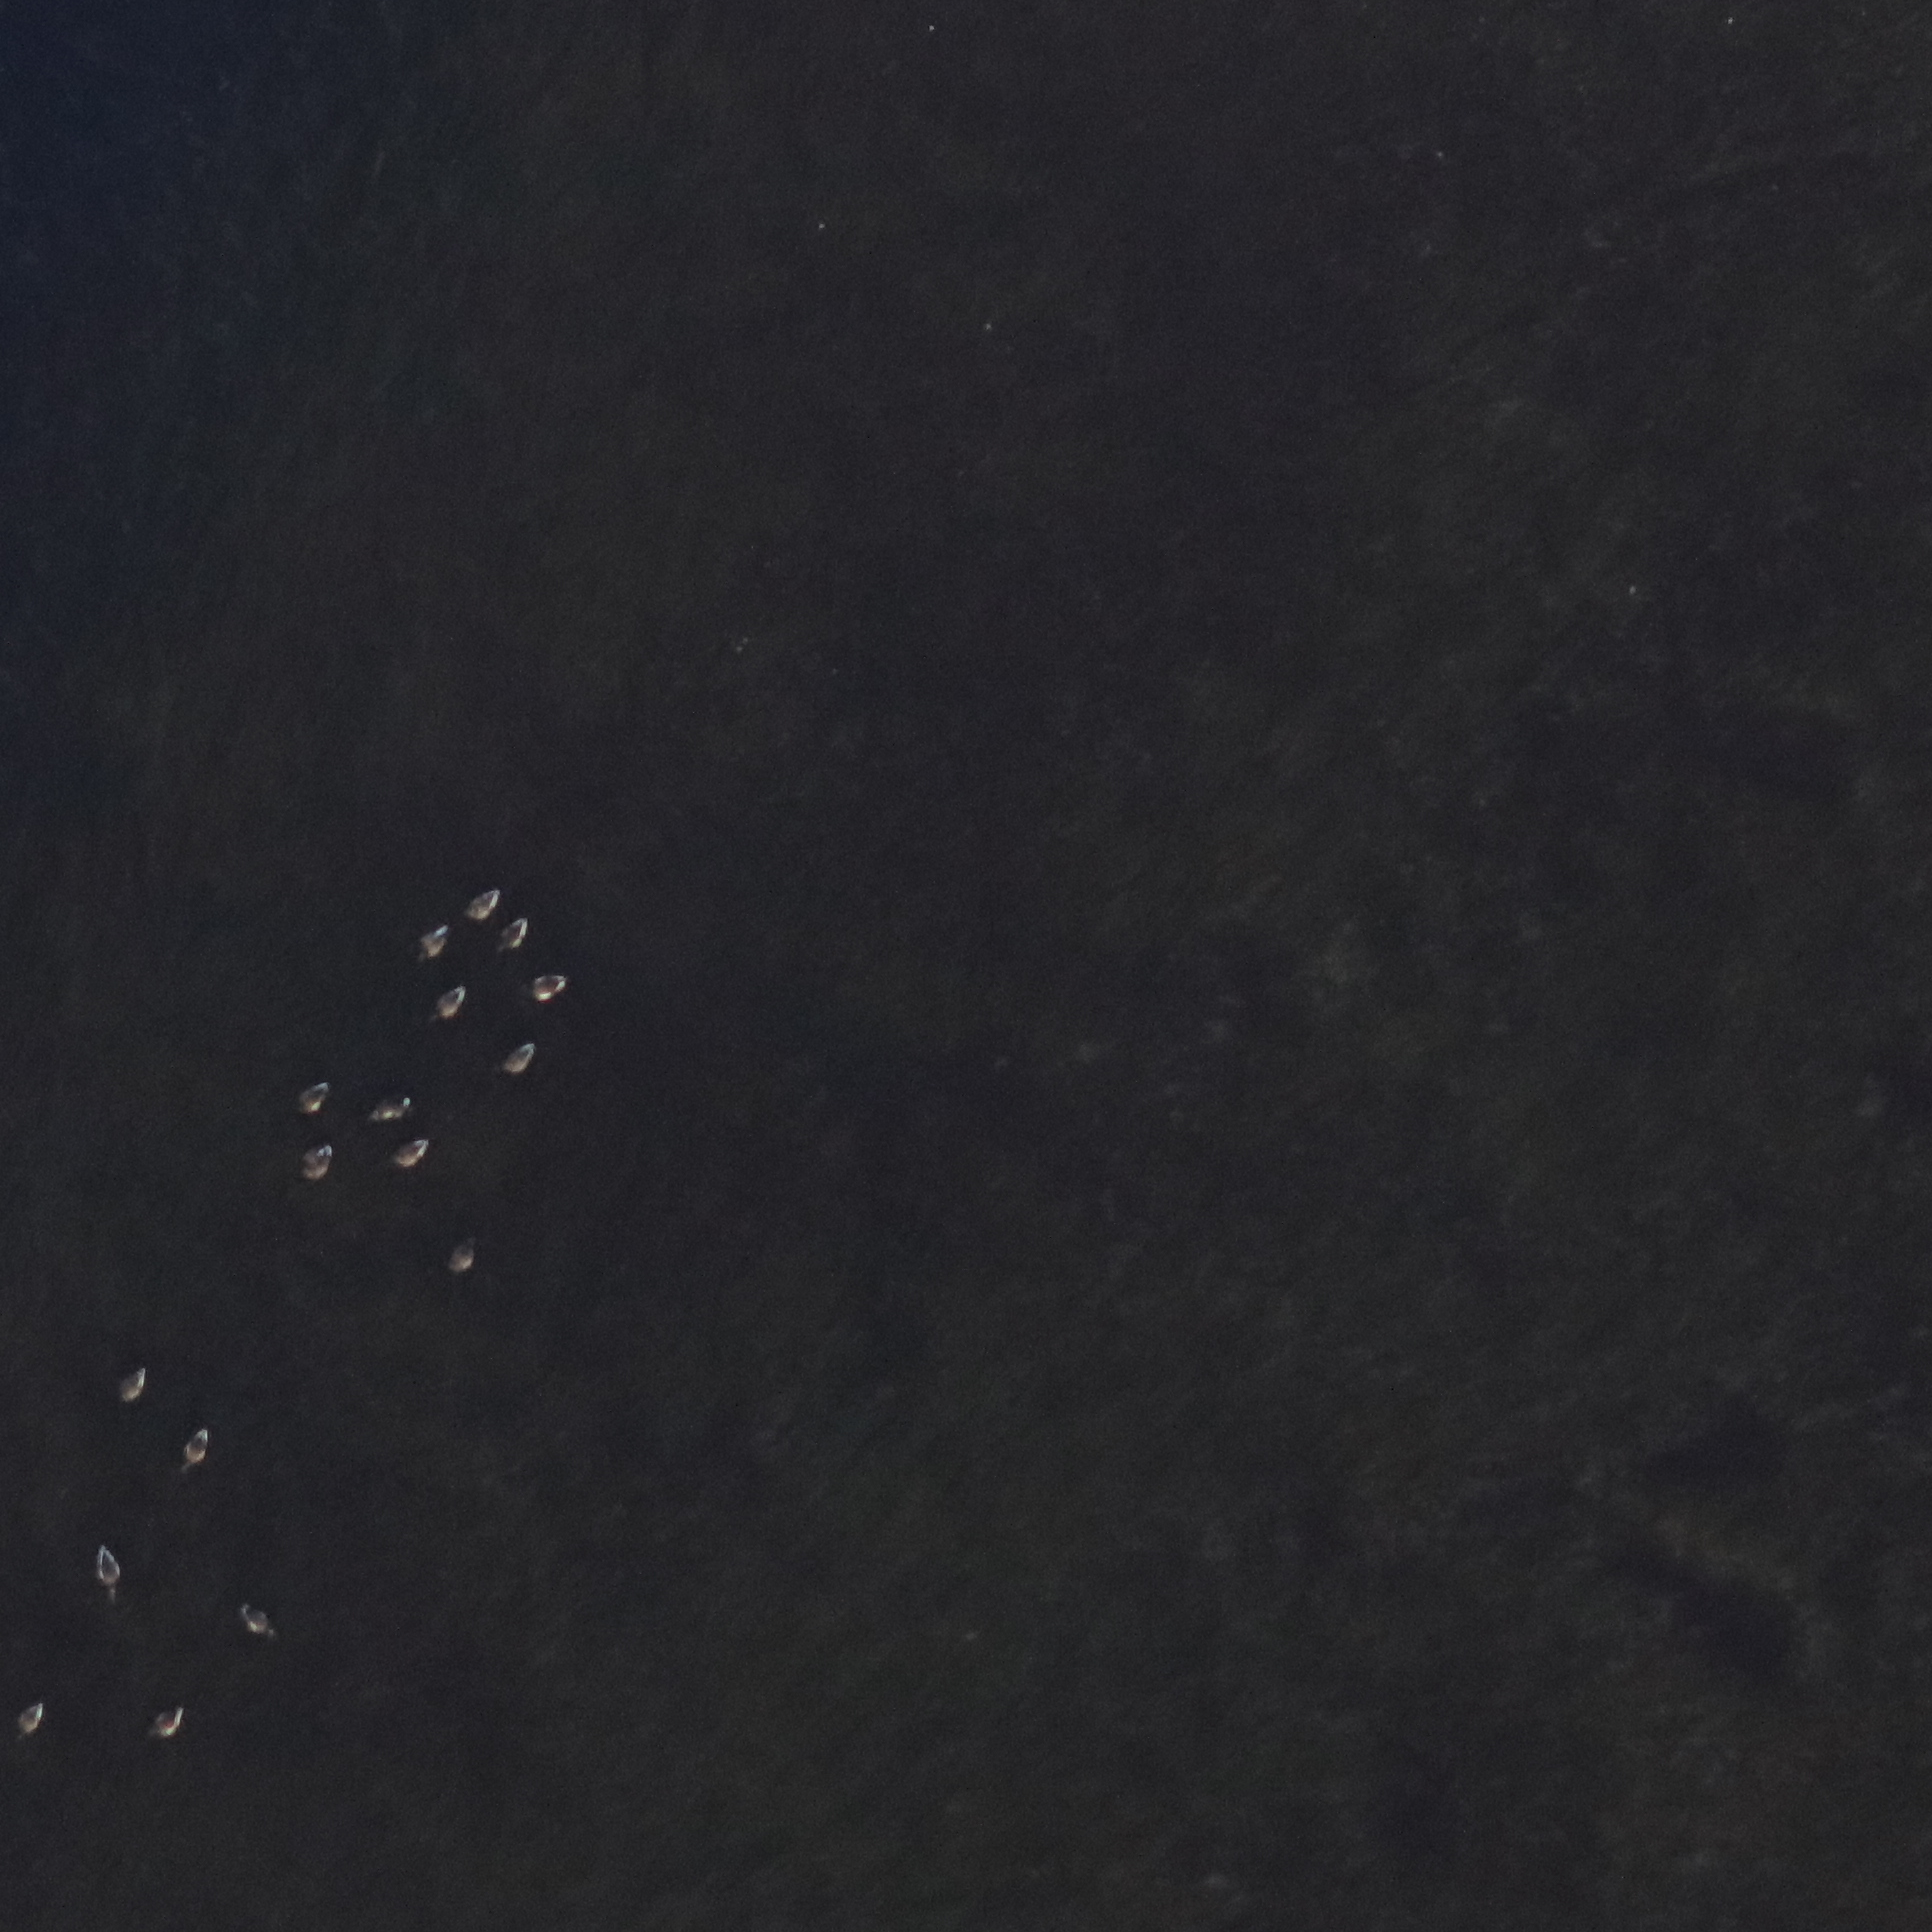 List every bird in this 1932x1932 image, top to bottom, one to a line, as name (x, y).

brant (482, 905)
brant (512, 935)
brant (430, 945)
brant (545, 987)
brant (446, 1004)
brant (517, 1059)
brant (311, 1098)
brant (387, 1106)
brant (408, 1156)
brant (315, 1163)
brant (460, 1256)
brant (129, 1387)
brant (195, 1448)
brant (109, 1572)
brant (257, 1620)
brant (28, 1719)
brant (166, 1720)